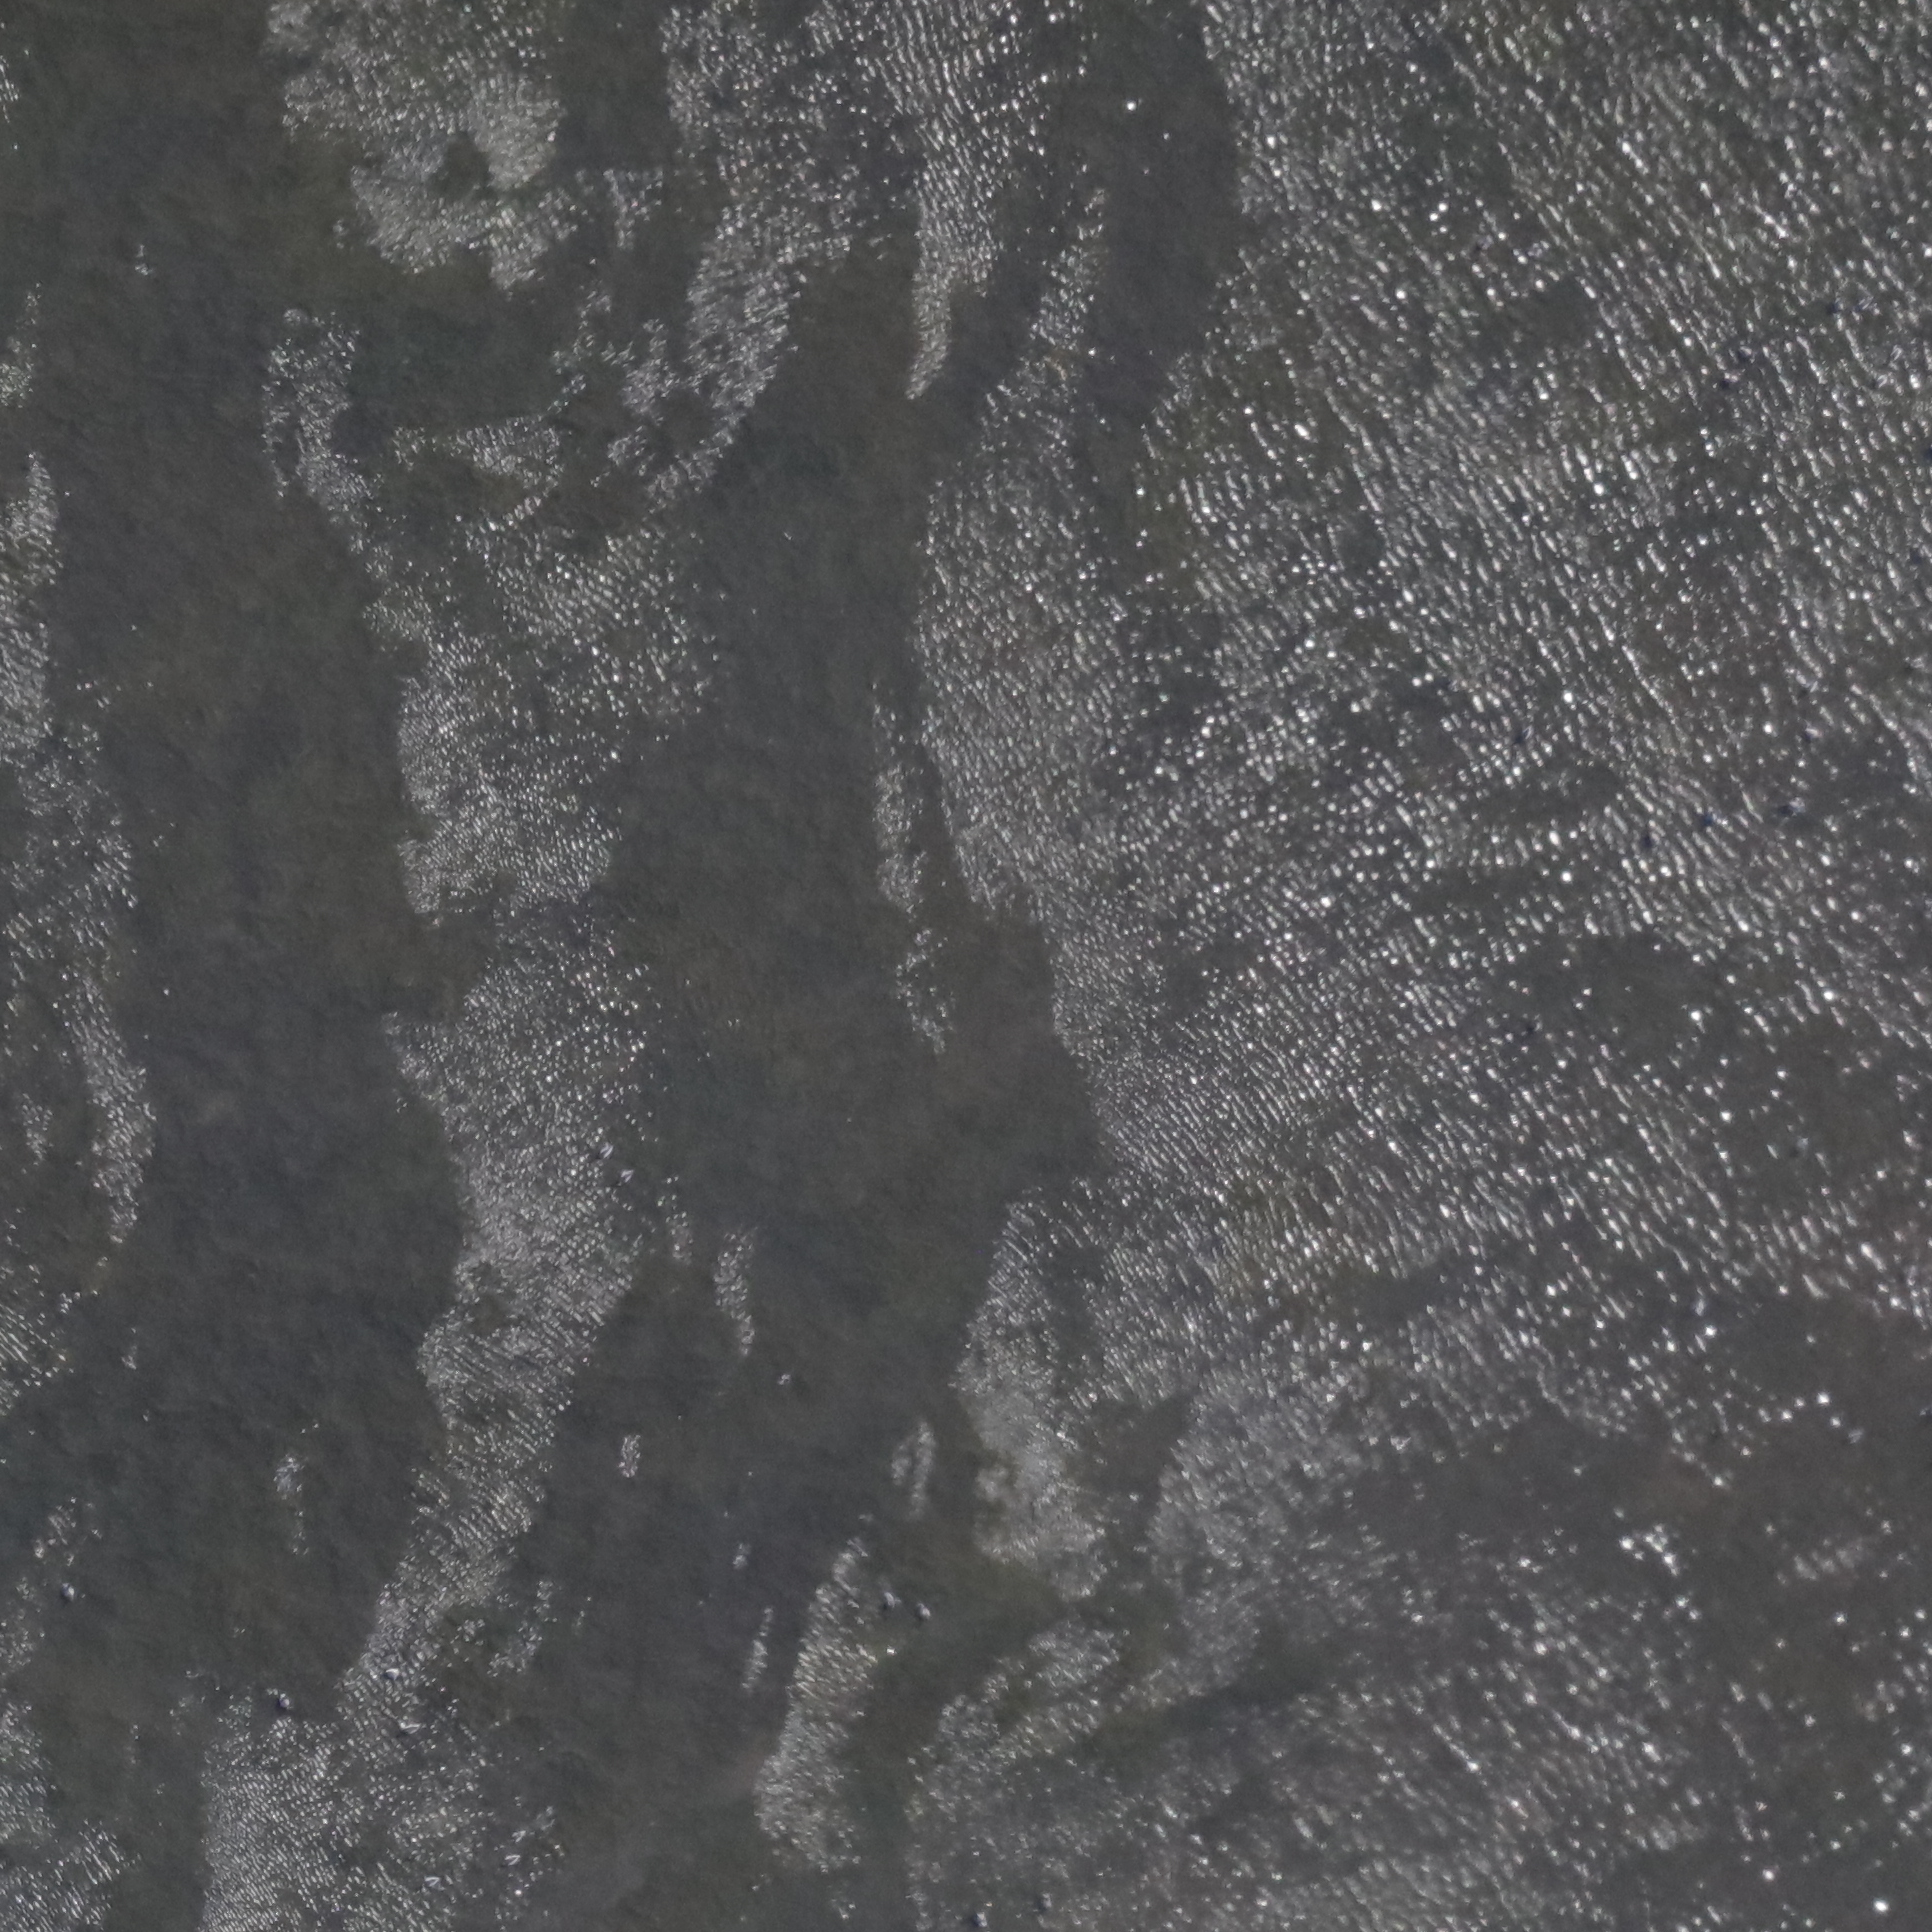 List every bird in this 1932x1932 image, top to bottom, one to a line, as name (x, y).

brant (1878, 307)
brant (1840, 308)
brant (1757, 349)
brant (1900, 353)
brant (1735, 377)
brant (1886, 382)
brant (1929, 550)
brant (1928, 660)
brant (1802, 680)
brant (1525, 736)
brant (1811, 736)
brant (1792, 803)
brant (1709, 821)
brant (1650, 843)
brant (1535, 1023)
brant (1802, 1145)
brant (605, 1153)
brant (626, 1177)
brant (1911, 1273)
brant (1850, 1437)
brant (75, 1594)
brant (885, 1598)
brant (923, 1614)
brant (392, 1677)
brant (286, 1703)
brant (405, 1735)
brant (518, 1832)
brant (512, 1857)
brant (429, 1883)
brant (1043, 1896)
brant (986, 1915)